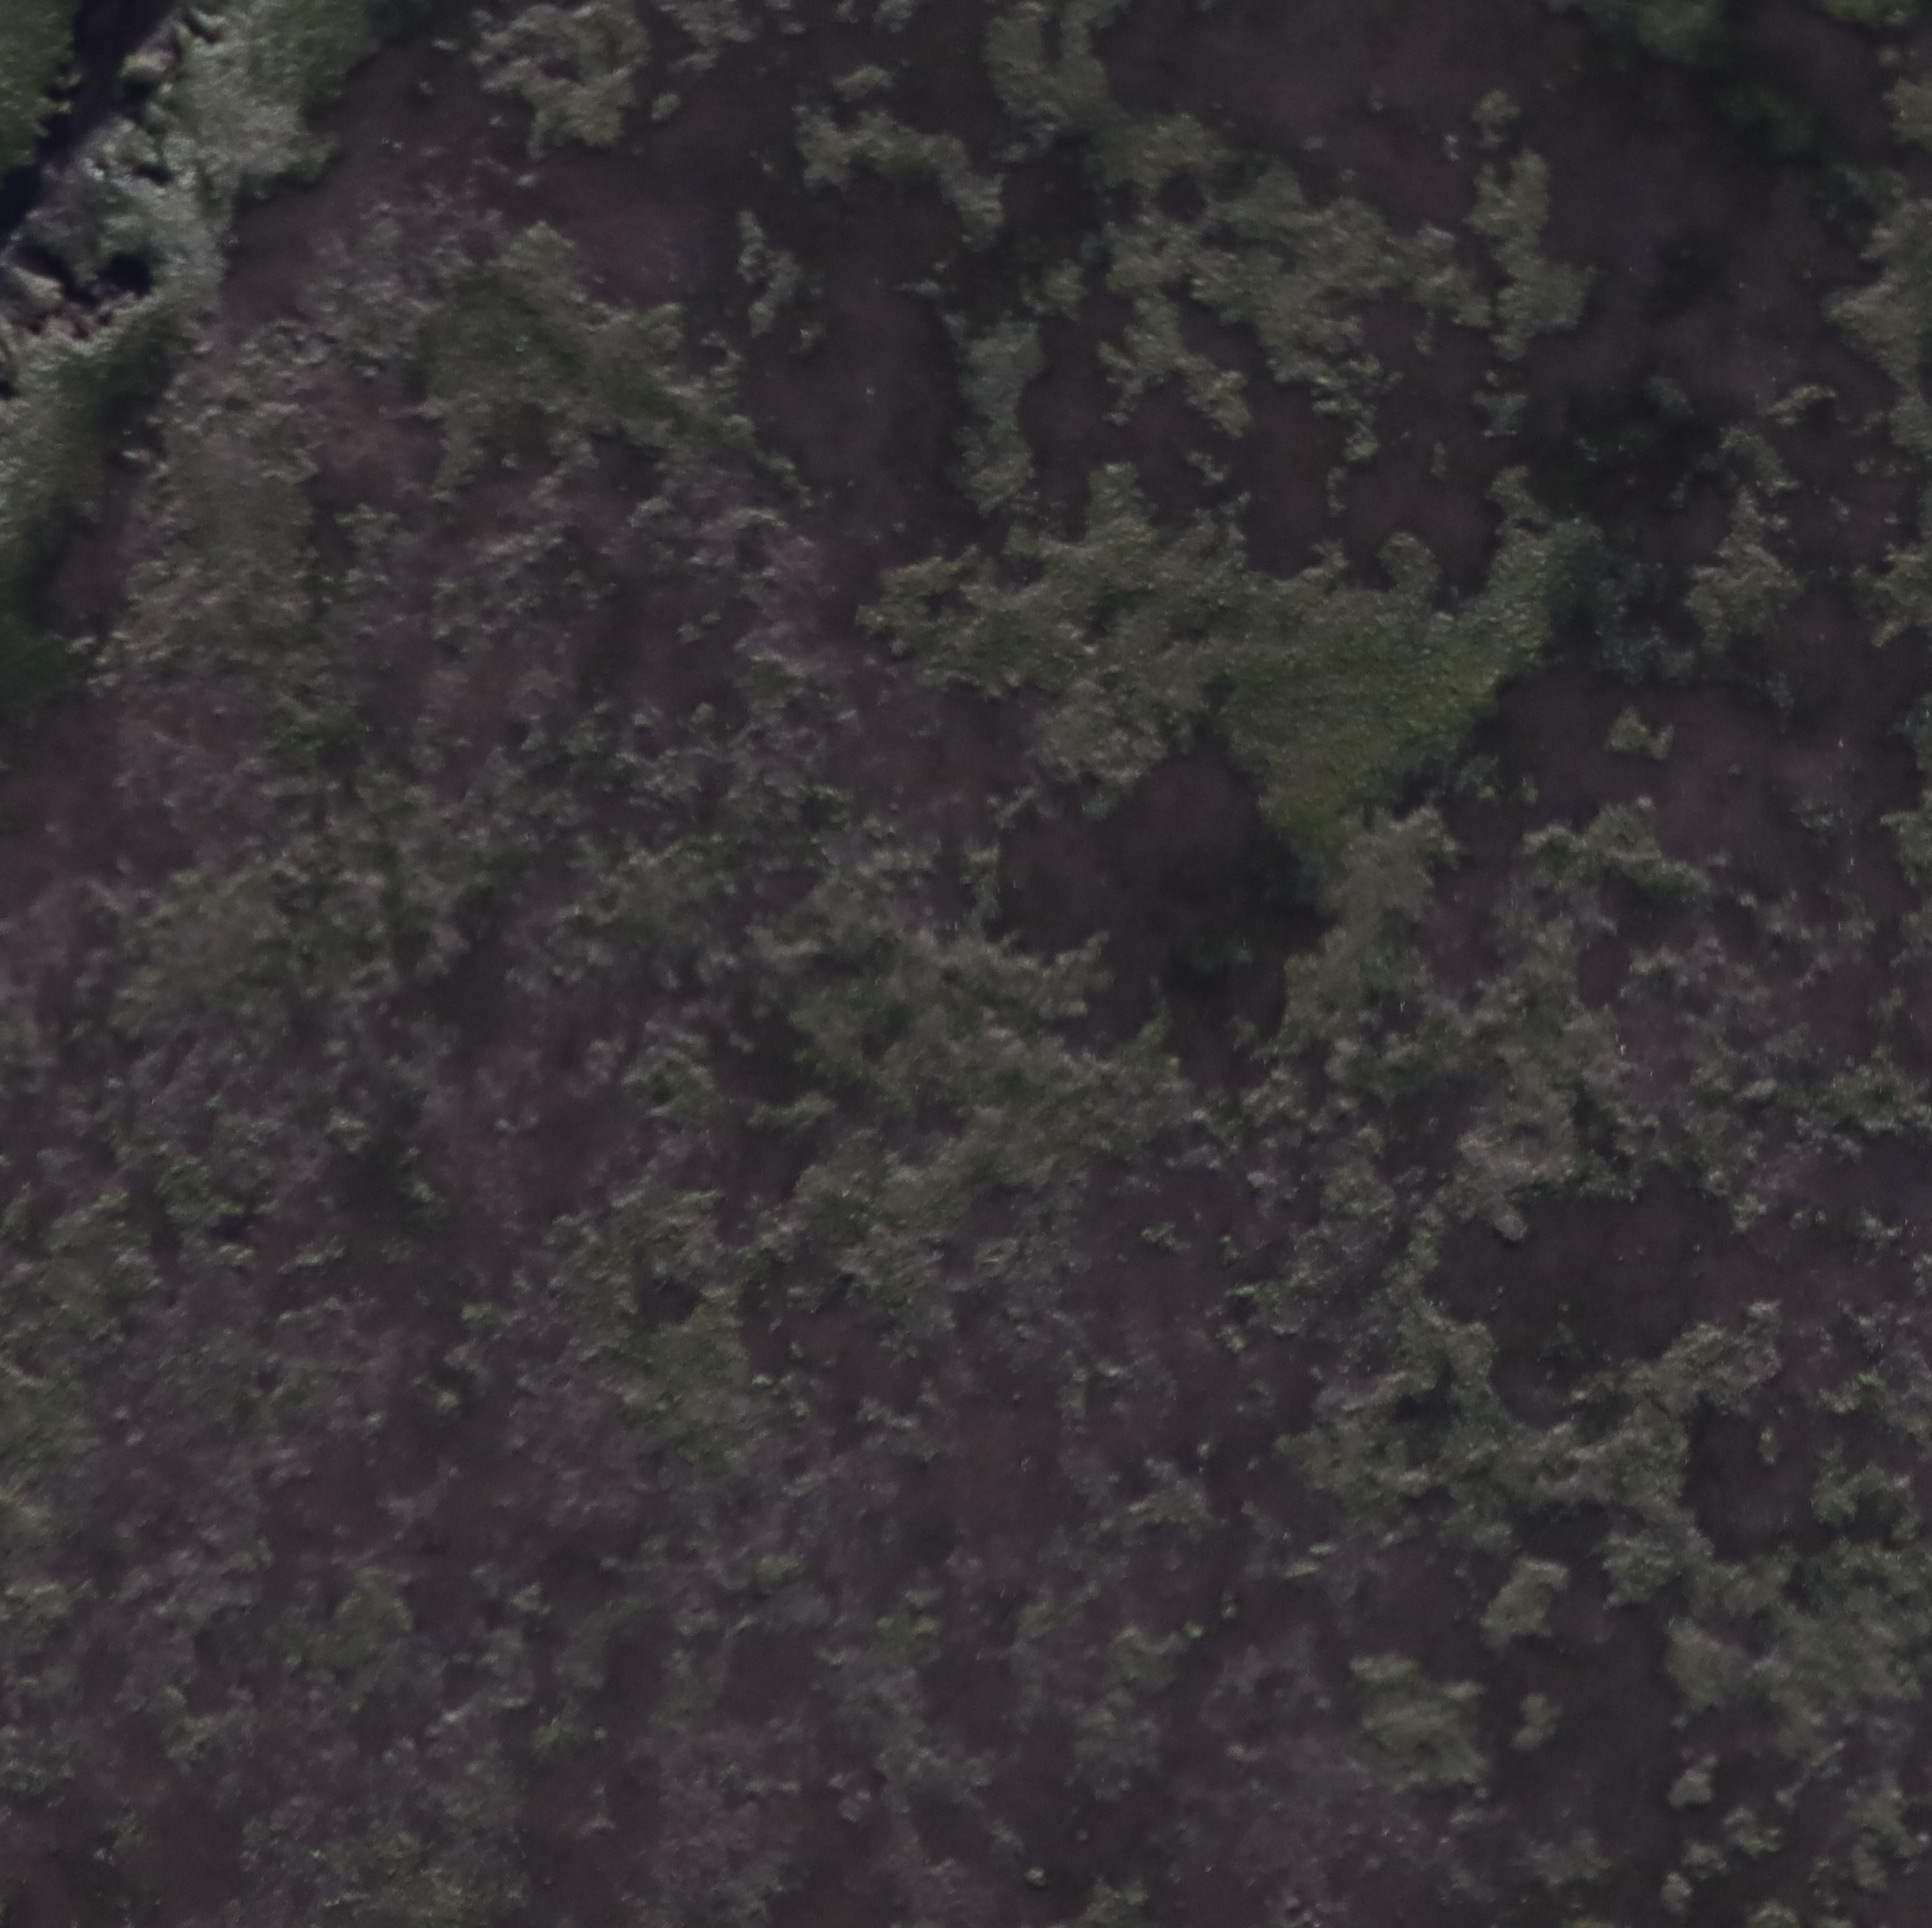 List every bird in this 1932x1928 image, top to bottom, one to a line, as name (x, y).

None